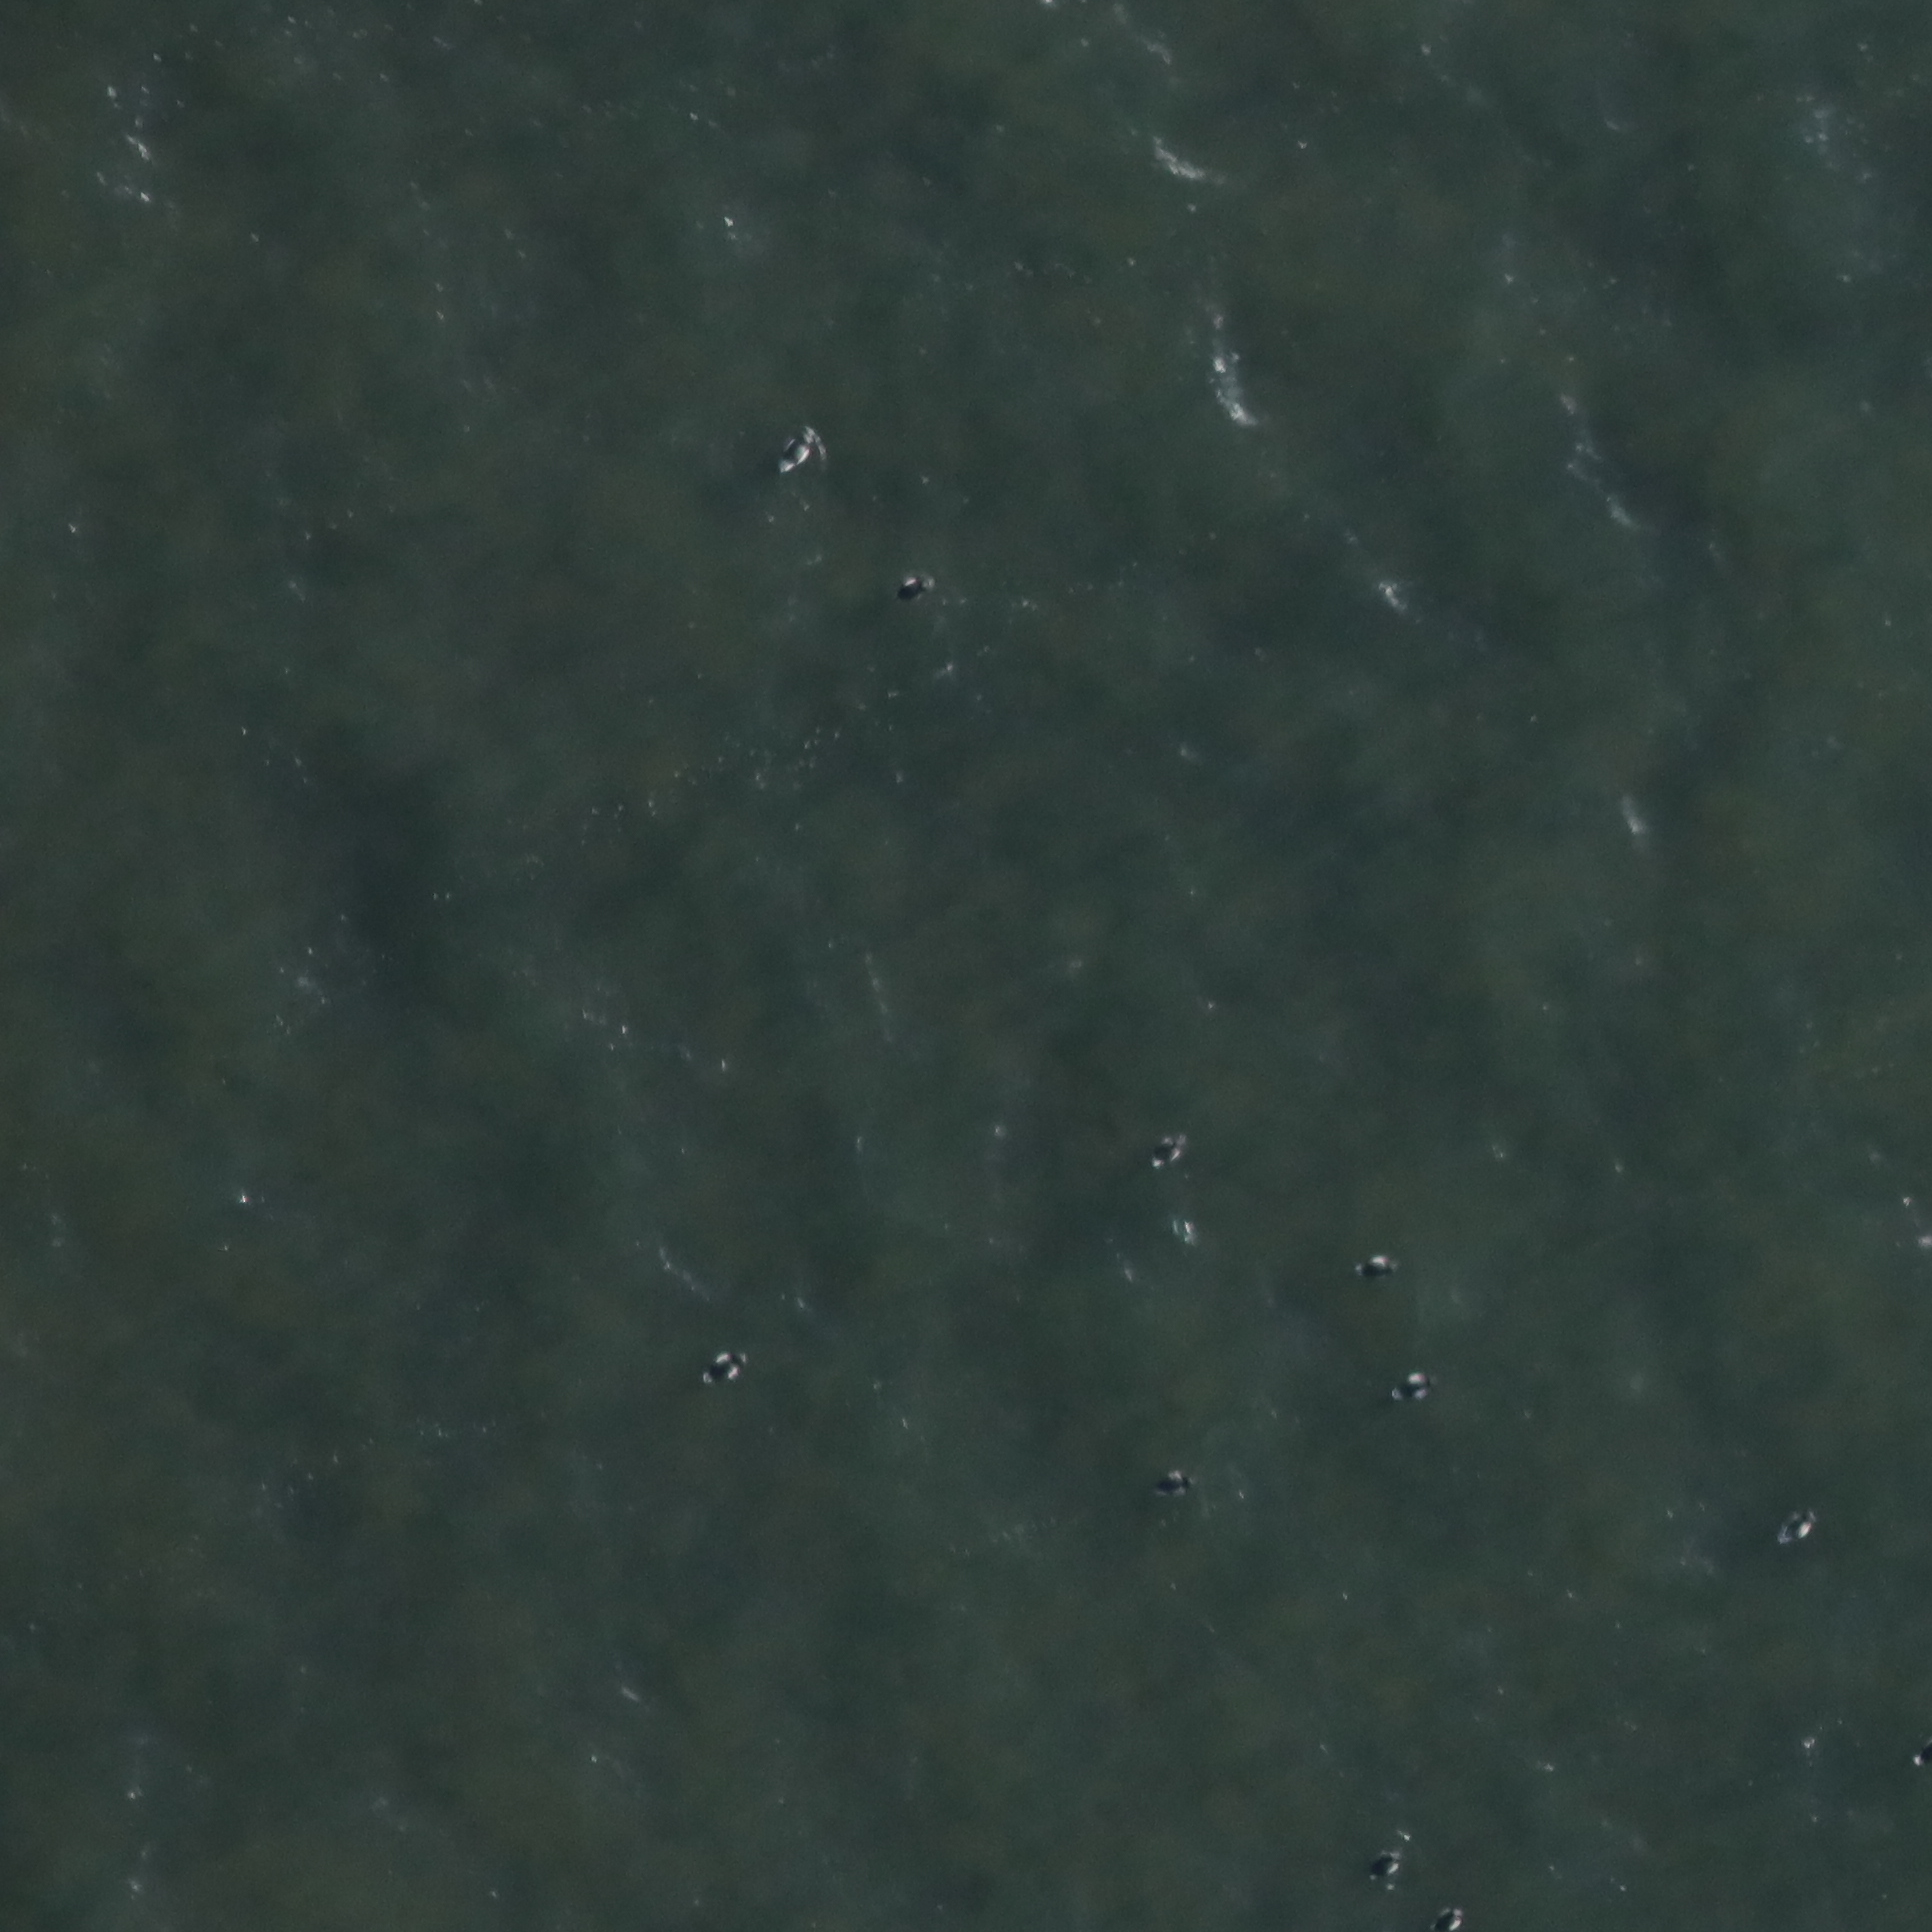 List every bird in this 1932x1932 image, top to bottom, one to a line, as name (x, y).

brant (797, 452)
brant (911, 585)
brant (1162, 1153)
brant (1375, 1269)
brant (725, 1366)
brant (1414, 1386)
brant (1170, 1479)
brant (1795, 1527)
brant (1378, 1864)
brant (1445, 1919)